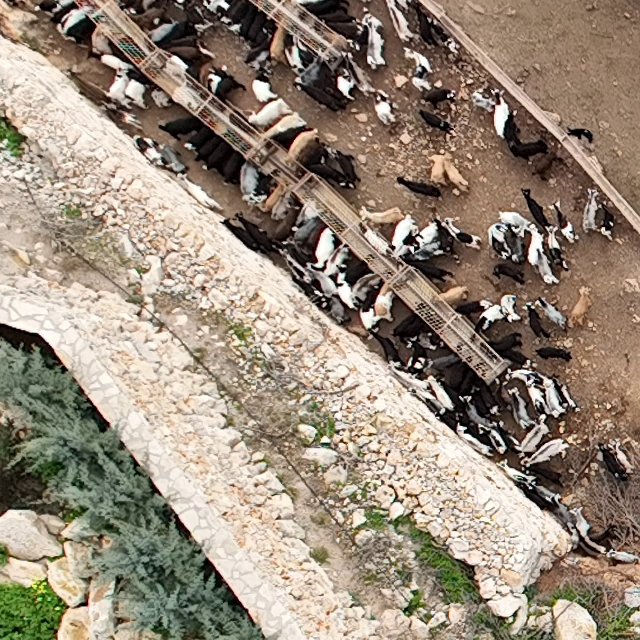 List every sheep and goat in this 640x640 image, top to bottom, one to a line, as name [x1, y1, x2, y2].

goat [217, 0, 233, 20]
goat [221, 0, 247, 24]
goat [39, 1, 60, 11]
goat [49, 1, 78, 21]
goat [202, 1, 217, 7]
goat [299, 1, 349, 20]
goat [385, 1, 414, 41]
goat [410, 1, 436, 44]
goat [121, 2, 143, 9]
goat [185, 3, 209, 30]
goat [248, 3, 269, 41]
goat [58, 5, 89, 31]
goat [237, 5, 257, 39]
goat [123, 7, 164, 22]
goat [362, 8, 386, 68]
goat [67, 14, 101, 41]
goat [313, 15, 355, 26]
goat [250, 16, 276, 48]
goat [271, 18, 286, 65]
goat [141, 21, 176, 42]
goat [157, 21, 191, 43]
goat [348, 21, 368, 49]
goat [93, 22, 112, 53]
goat [434, 24, 457, 54]
goat [291, 25, 314, 63]
goat [327, 25, 357, 39]
goat [316, 27, 350, 52]
goat [246, 30, 277, 70]
goat [148, 36, 214, 59]
goat [167, 45, 200, 57]
goat [402, 46, 432, 91]
goat [285, 47, 303, 76]
goat [88, 50, 134, 67]
goat [341, 50, 375, 92]
goat [295, 51, 326, 84]
goat [164, 56, 199, 77]
goat [329, 56, 355, 101]
goat [200, 62, 212, 96]
goat [211, 66, 231, 97]
goat [111, 69, 131, 104]
goat [128, 69, 148, 108]
goat [66, 70, 109, 107]
goat [251, 71, 276, 102]
goat [156, 73, 198, 108]
goat [216, 75, 247, 111]
goat [313, 80, 348, 104]
goat [292, 82, 339, 111]
goat [490, 87, 509, 138]
goat [425, 88, 455, 109]
goat [365, 89, 396, 125]
goat [249, 96, 294, 124]
goat [420, 109, 453, 135]
goat [107, 110, 142, 130]
goat [505, 110, 518, 143]
goat [231, 111, 256, 135]
goat [261, 112, 307, 140]
goat [156, 118, 203, 140]
goat [566, 125, 594, 143]
goat [266, 127, 311, 149]
goat [186, 128, 213, 150]
goat [284, 128, 316, 167]
goat [196, 131, 231, 161]
goat [133, 137, 164, 166]
goat [202, 137, 242, 170]
goat [294, 138, 318, 175]
goat [508, 139, 548, 164]
goat [159, 143, 185, 172]
goat [223, 145, 250, 185]
goat [309, 149, 326, 167]
goat [334, 150, 361, 188]
goat [241, 152, 259, 195]
goat [428, 154, 446, 185]
goat [445, 161, 468, 191]
goat [314, 164, 348, 186]
goat [249, 169, 279, 203]
goat [177, 174, 224, 211]
goat [396, 177, 442, 197]
goat [262, 180, 289, 212]
goat [272, 184, 292, 220]
goat [521, 186, 551, 229]
goat [291, 199, 325, 232]
goat [274, 202, 302, 241]
goat [357, 206, 404, 222]
goat [294, 210, 327, 241]
goat [498, 211, 529, 237]
goat [233, 213, 274, 250]
goat [235, 213, 271, 246]
goat [390, 214, 417, 251]
goat [221, 217, 259, 252]
goat [442, 217, 481, 250]
goat [433, 218, 460, 265]
goat [303, 220, 336, 254]
goat [392, 222, 437, 258]
goat [359, 223, 389, 256]
goat [487, 223, 511, 258]
goat [529, 224, 560, 283]
goat [316, 225, 343, 260]
goat [505, 225, 525, 262]
goat [545, 226, 568, 270]
goat [402, 242, 439, 260]
goat [284, 243, 308, 267]
goat [325, 244, 350, 275]
goat [279, 250, 310, 283]
goat [347, 255, 373, 283]
goat [398, 256, 453, 282]
goat [306, 261, 328, 269]
goat [334, 263, 358, 310]
goat [492, 263, 525, 284]
goat [306, 268, 336, 295]
goat [352, 272, 392, 300]
goat [292, 278, 323, 306]
goat [374, 281, 393, 322]
goat [434, 286, 468, 304]
goat [568, 286, 591, 328]
goat [362, 291, 380, 332]
goat [327, 295, 351, 319]
goat [500, 295, 521, 321]
goat [534, 297, 567, 328]
goat [455, 299, 492, 315]
goat [391, 302, 423, 336]
goat [522, 302, 551, 339]
goat [470, 305, 503, 342]
goat [366, 328, 400, 361]
goat [420, 331, 444, 351]
goat [480, 333, 521, 352]
goat [404, 337, 427, 374]
goat [423, 344, 463, 376]
goat [536, 347, 572, 361]
goat [490, 351, 538, 370]
goat [449, 355, 473, 386]
goat [386, 361, 429, 391]
goat [459, 363, 482, 393]
goat [505, 368, 545, 385]
goat [424, 376, 455, 410]
goat [543, 377, 565, 415]
goat [493, 378, 512, 411]
goat [553, 378, 579, 411]
goat [436, 379, 466, 409]
goat [527, 383, 550, 416]
goat [481, 384, 500, 415]
goat [470, 385, 491, 418]
goat [507, 386, 533, 427]
goat [411, 389, 445, 414]
goat [458, 395, 492, 428]
goat [435, 412, 457, 432]
goat [520, 414, 549, 453]
goat [492, 421, 522, 453]
goat [457, 422, 494, 456]
goat [477, 424, 507, 454]
goat [521, 439, 568, 466]
goat [594, 443, 625, 477]
goat [608, 443, 635, 472]
goat [494, 460, 534, 485]
goat [530, 462, 561, 486]
goat [528, 482, 555, 501]
goat [518, 484, 553, 511]
goat [545, 493, 571, 522]
goat [569, 506, 591, 536]
goat [591, 525, 614, 541]
goat [580, 536, 606, 558]
goat [607, 549, 639, 563]